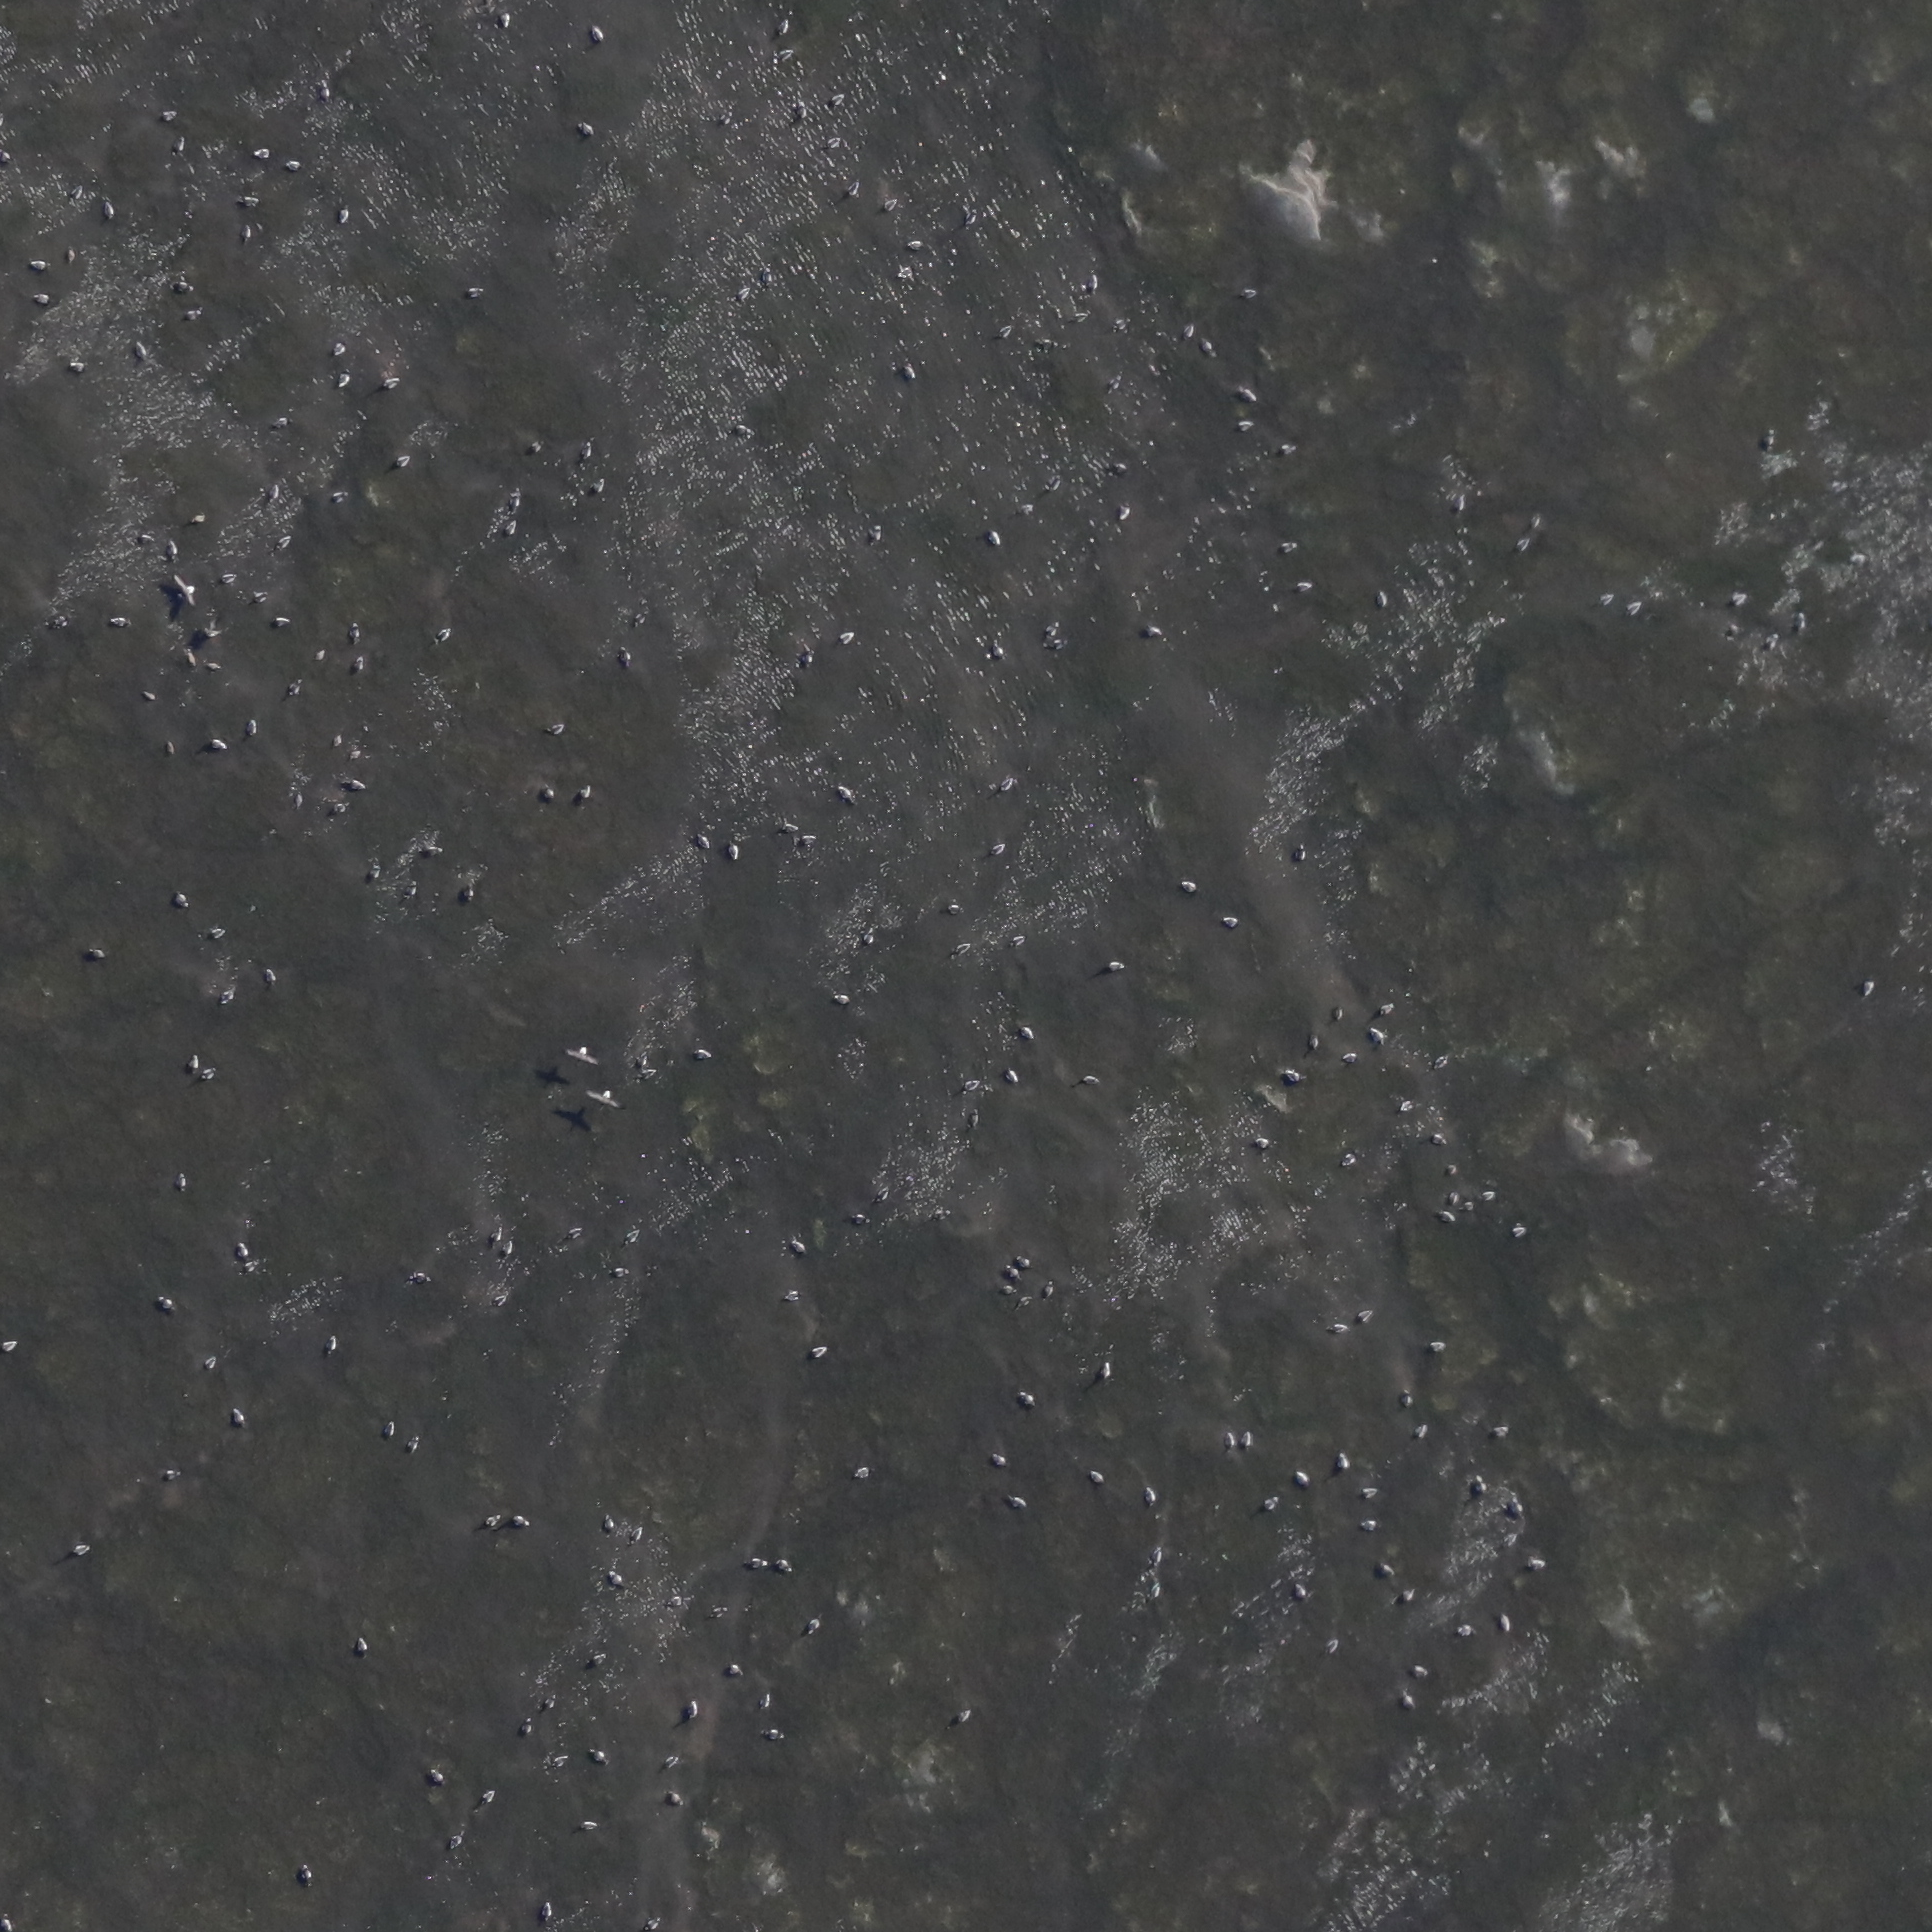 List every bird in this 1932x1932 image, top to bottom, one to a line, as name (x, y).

other bird (488, 1)
brant (789, 16)
brant (498, 17)
brant (602, 41)
brant (788, 47)
brant (326, 93)
brant (840, 106)
brant (808, 108)
brant (178, 111)
brant (734, 118)
brant (0, 120)
brant (591, 129)
brant (179, 141)
brant (834, 141)
brant (4, 153)
brant (264, 158)
brant (296, 164)
brant (845, 186)
brant (84, 188)
brant (246, 200)
brant (892, 207)
brant (121, 209)
brant (349, 210)
brant (245, 235)
brant (913, 246)
other bird (71, 257)
brant (42, 264)
brant (906, 275)
brant (769, 276)
brant (191, 286)
brant (1100, 286)
brant (749, 293)
brant (1245, 293)
brant (479, 297)
brant (49, 298)
brant (1078, 318)
brant (204, 319)
brant (1126, 319)
brant (1009, 329)
brant (1181, 330)
brant (1046, 346)
brant (154, 348)
brant (1212, 348)
brant (337, 352)
brant (85, 364)
brant (910, 365)
brant (338, 381)
brant (1119, 381)
brant (392, 384)
brant (1245, 391)
brant (281, 420)
brant (745, 423)
brant (1248, 423)
brant (1769, 439)
brant (1297, 447)
brant (529, 451)
brant (585, 454)
brant (412, 461)
brant (1124, 469)
brant (1059, 477)
brant (602, 484)
brant (283, 491)
brant (336, 498)
brant (506, 500)
brant (1457, 506)
brant (1034, 507)
brant (1134, 509)
other bird (198, 520)
brant (1535, 520)
brant (510, 528)
brant (879, 531)
brant (1292, 537)
brant (1002, 538)
brant (145, 539)
brant (504, 539)
brant (1515, 541)
brant (289, 551)
brant (176, 554)
brant (1861, 564)
brant (228, 577)
brant (1305, 577)
brant (190, 588)
brant (1742, 588)
brant (1599, 594)
brant (257, 597)
brant (1385, 599)
brant (1633, 609)
brant (1804, 617)
brant (65, 618)
brant (123, 620)
brant (274, 621)
brant (640, 625)
brant (451, 627)
brant (357, 628)
other bird (212, 630)
brant (1056, 630)
brant (1157, 631)
brant (1725, 631)
brant (850, 632)
brant (1768, 639)
brant (1050, 650)
brant (997, 651)
other bird (321, 655)
brant (809, 656)
other bird (188, 657)
brant (367, 661)
brant (629, 661)
other bird (217, 670)
brant (295, 690)
other bird (149, 692)
brant (566, 725)
brant (247, 732)
other bird (337, 739)
other bird (169, 741)
brant (226, 745)
brant (355, 778)
brant (1010, 779)
brant (585, 791)
brant (849, 794)
other bird (295, 803)
brant (549, 803)
brant (345, 806)
brant (789, 830)
brant (809, 842)
brant (700, 843)
brant (1009, 850)
brant (1309, 850)
brant (433, 854)
brant (734, 855)
brant (380, 875)
brant (1194, 881)
brant (416, 890)
brant (470, 893)
brant (965, 903)
brant (188, 909)
brant (1232, 917)
brant (216, 934)
brant (867, 938)
brant (1029, 942)
brant (109, 948)
brant (963, 948)
brant (274, 965)
brant (1116, 965)
brant (1866, 992)
brant (231, 994)
brant (843, 999)
brant (1391, 1000)
brant (1338, 1017)
brant (1379, 1036)
brant (1032, 1038)
brant (1315, 1047)
brant (1352, 1054)
brant (189, 1056)
brant (585, 1056)
brant (645, 1056)
brant (700, 1057)
brant (1452, 1060)
brant (655, 1075)
brant (1292, 1076)
brant (207, 1078)
brant (1009, 1078)
brant (1100, 1078)
brant (969, 1081)
brant (615, 1101)
brant (1409, 1107)
brant (974, 1121)
brant (1445, 1132)
brant (1262, 1137)
brant (1354, 1156)
brant (1458, 1162)
brant (186, 1175)
brant (908, 1186)
brant (1490, 1191)
brant (1458, 1195)
brant (885, 1198)
brant (1472, 1205)
brant (939, 1217)
brant (857, 1222)
brant (1448, 1223)
brant (1517, 1227)
brant (580, 1235)
brant (624, 1235)
brant (506, 1238)
brant (809, 1246)
brant (240, 1253)
brant (1027, 1255)
brant (259, 1261)
brant (519, 1263)
brant (1016, 1266)
brant (624, 1273)
brant (425, 1282)
brant (501, 1291)
brant (797, 1291)
brant (1008, 1291)
brant (1056, 1291)
brant (1032, 1307)
brant (175, 1308)
brant (1374, 1313)
brant (1343, 1326)
brant (343, 1337)
brant (1440, 1347)
brant (824, 1348)
brant (3, 1351)
brant (217, 1354)
brant (1102, 1370)
brant (1028, 1400)
brant (1405, 1402)
brant (240, 1415)
brant (389, 1430)
brant (1423, 1436)
brant (1502, 1436)
brant (1225, 1442)
brant (418, 1444)
brant (1254, 1444)
brant (1000, 1458)
brant (1344, 1464)
brant (178, 1469)
brant (862, 1470)
brant (1097, 1480)
brant (1303, 1486)
brant (1478, 1488)
brant (1151, 1494)
brant (1372, 1494)
brant (1016, 1496)
brant (1515, 1499)
brant (1263, 1500)
brant (497, 1523)
brant (612, 1524)
brant (530, 1525)
brant (1361, 1527)
brant (1515, 1532)
brant (630, 1538)
brant (90, 1549)
brant (1157, 1554)
brant (749, 1557)
brant (1539, 1560)
brant (791, 1567)
brant (1392, 1573)
brant (620, 1575)
brant (1303, 1590)
brant (1153, 1594)
brant (1403, 1604)
brant (682, 1606)
brant (729, 1610)
brant (819, 1618)
brant (1515, 1625)
brant (1473, 1628)
brant (1337, 1638)
brant (363, 1648)
brant (597, 1659)
brant (741, 1665)
brant (1428, 1665)
brant (764, 1703)
brant (548, 1706)
brant (1403, 1706)
brant (696, 1709)
brant (966, 1719)
brant (527, 1725)
brant (777, 1739)
brant (678, 1755)
brant (603, 1757)
brant (561, 1770)
brant (437, 1771)
brant (683, 1799)
brant (485, 1800)
brant (597, 1822)
brant (456, 1845)
brant (301, 1875)
brant (549, 1903)
brant (11, 1924)
brant (654, 1928)